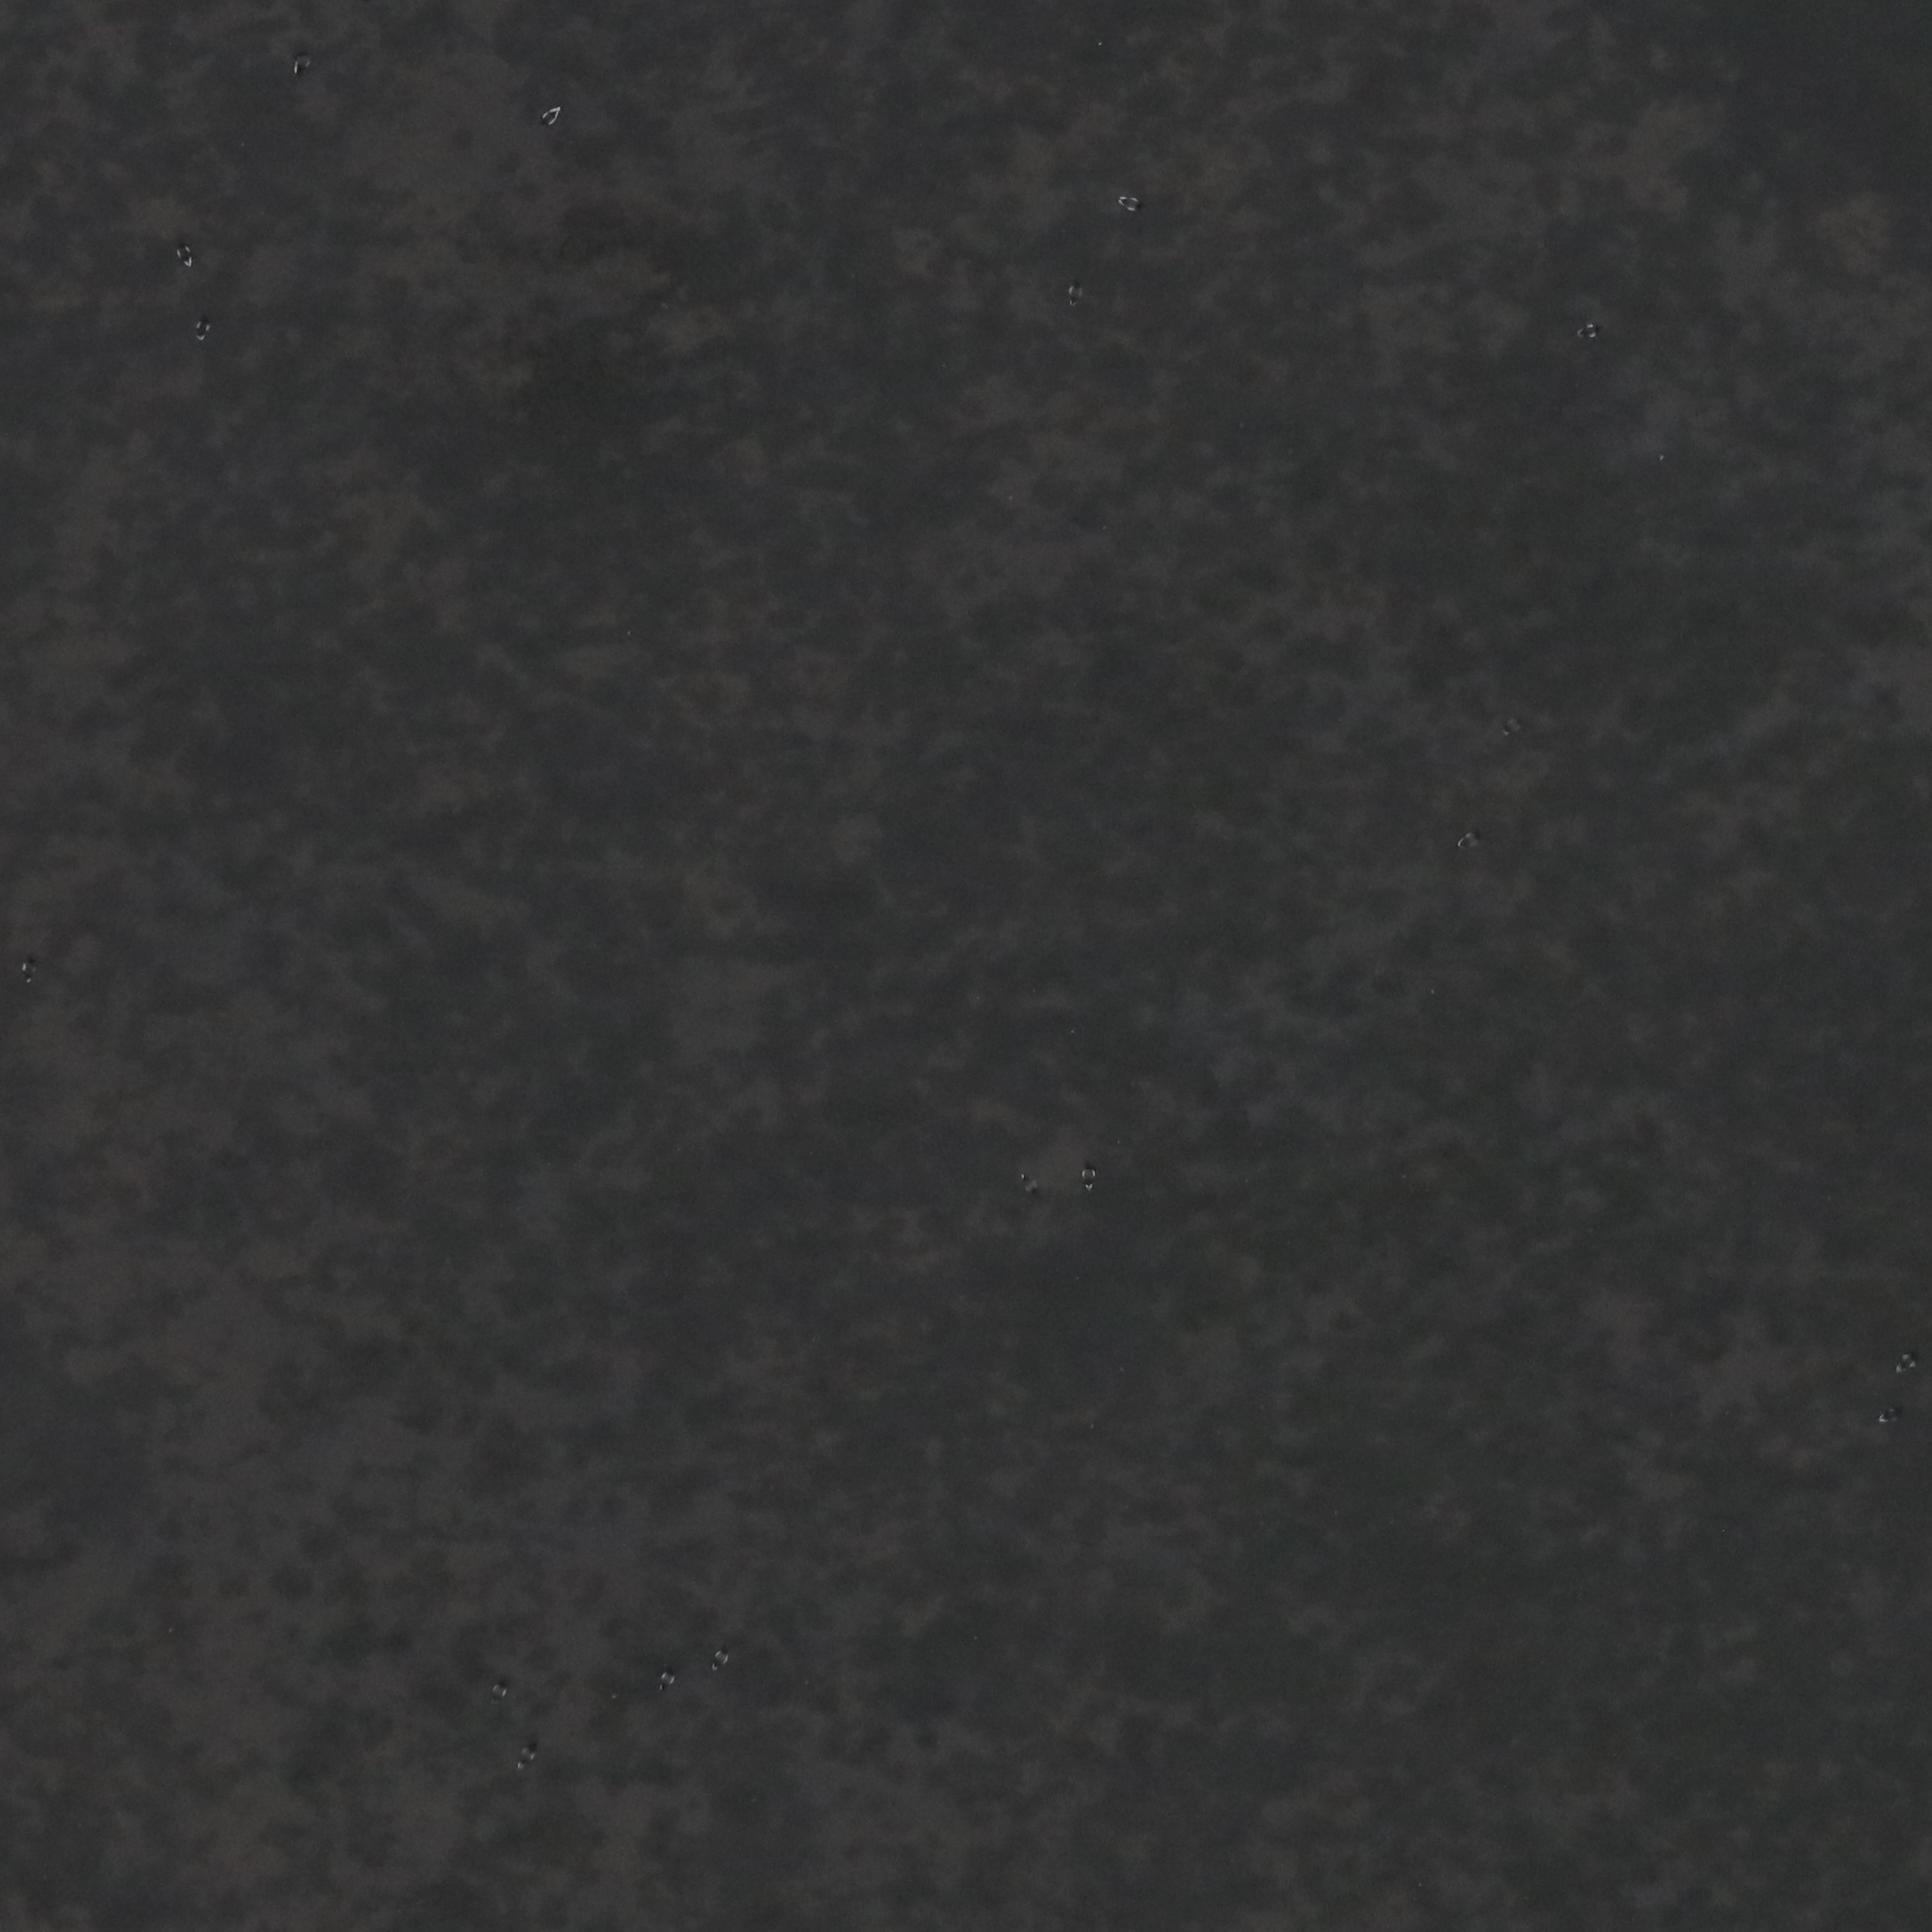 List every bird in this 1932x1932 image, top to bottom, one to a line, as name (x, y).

brant (301, 63)
brant (550, 118)
brant (1130, 203)
brant (183, 252)
brant (1075, 293)
brant (202, 329)
brant (1597, 339)
brant (1510, 733)
brant (1461, 835)
brant (26, 967)
brant (1088, 1177)
brant (1034, 1185)
brant (1914, 1355)
brant (1896, 1414)
brant (720, 1657)
brant (666, 1680)
brant (500, 1691)
brant (527, 1755)